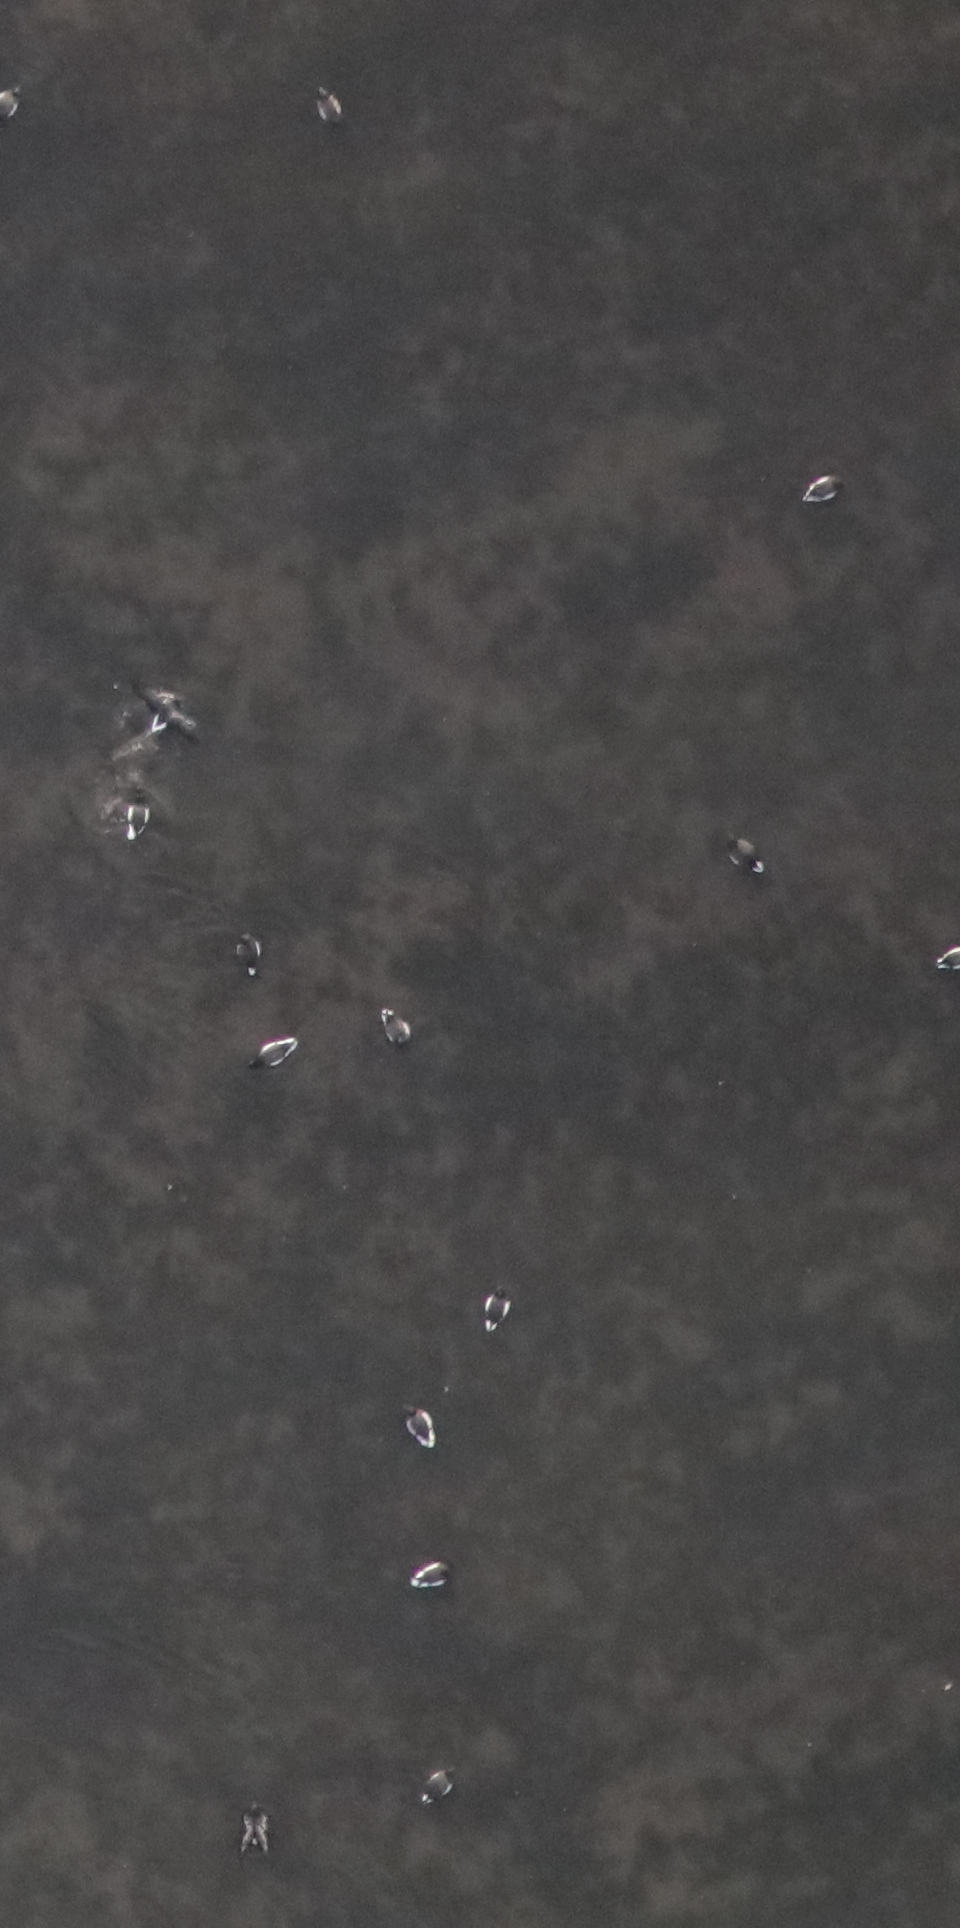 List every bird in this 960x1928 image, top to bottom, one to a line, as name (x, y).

brant (5, 104)
brant (329, 105)
brant (824, 489)
brant (166, 711)
brant (136, 817)
brant (746, 854)
brant (248, 951)
brant (952, 956)
brant (396, 1029)
brant (273, 1053)
brant (498, 1308)
brant (420, 1425)
brant (431, 1575)
brant (441, 1785)
brant (256, 1822)